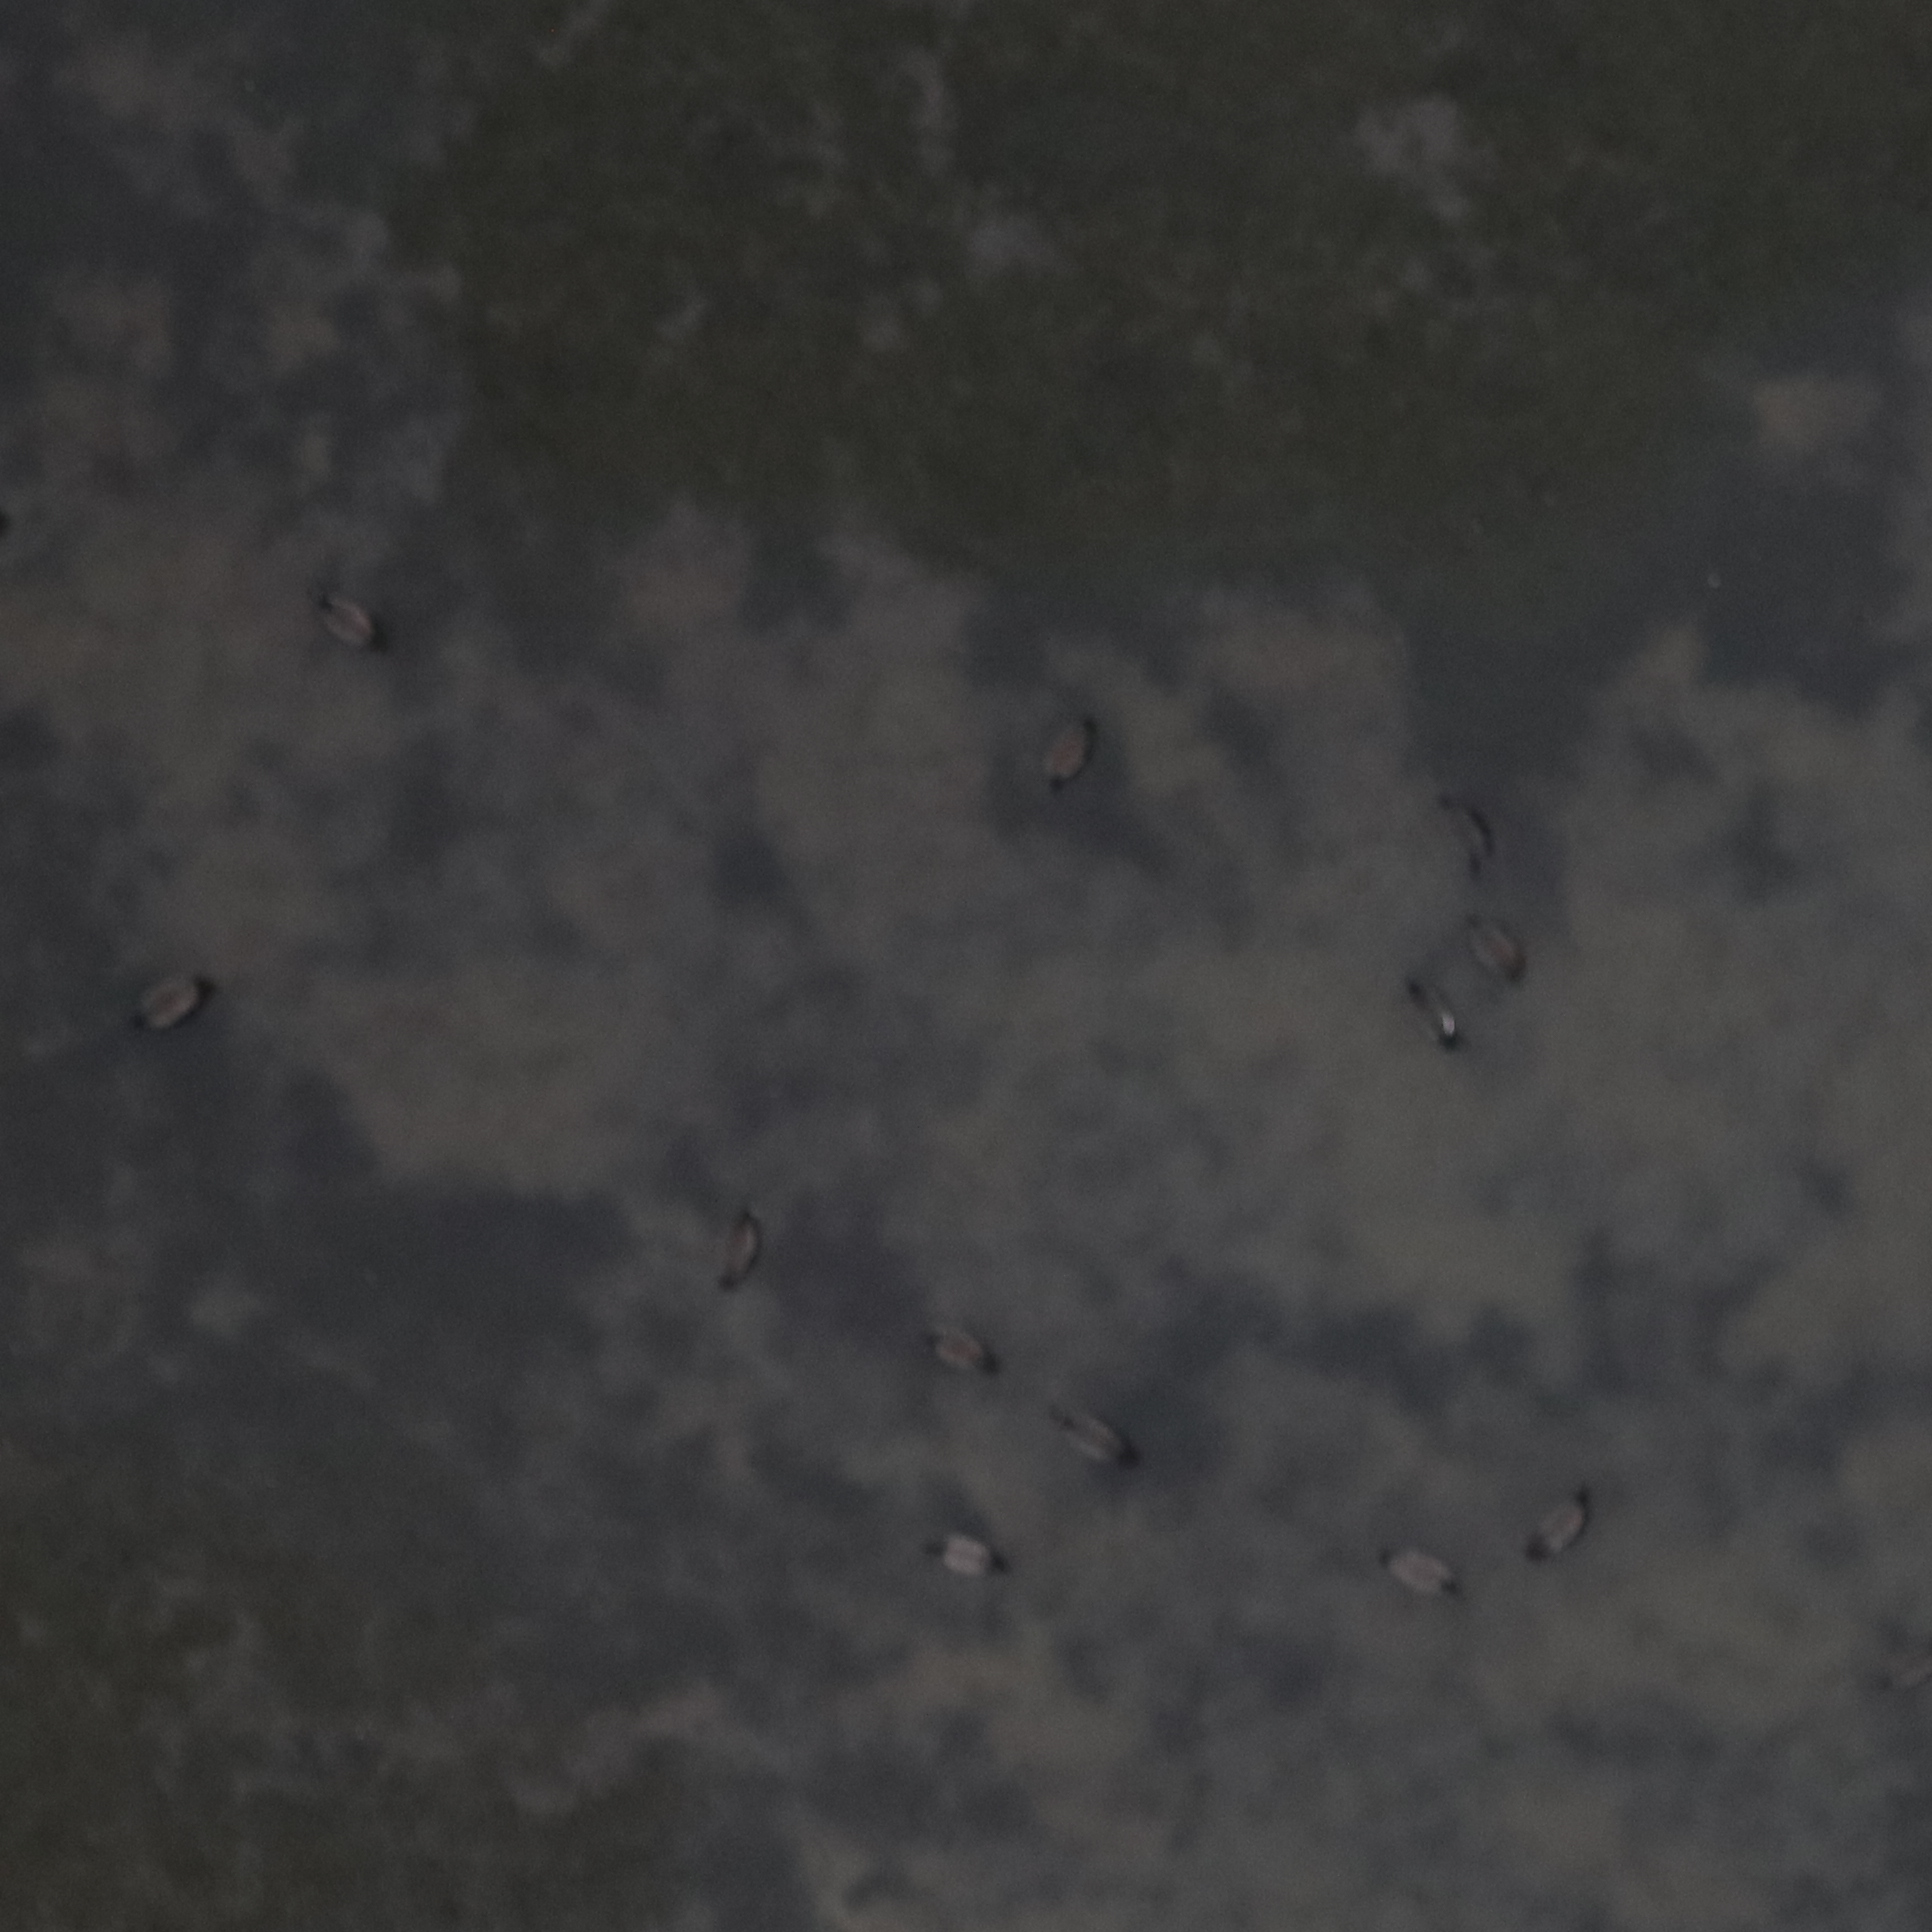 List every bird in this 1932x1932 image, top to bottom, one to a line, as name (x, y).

Canada goose (341, 614)
Canada goose (1067, 744)
Canada goose (1466, 831)
Canada goose (1494, 949)
Canada goose (166, 1003)
Canada goose (1421, 1010)
Canada goose (735, 1247)
Canada goose (969, 1346)
Canada goose (1090, 1436)
Canada goose (1571, 1523)
Canada goose (976, 1561)
Canada goose (1428, 1577)
Canada goose (1913, 1671)